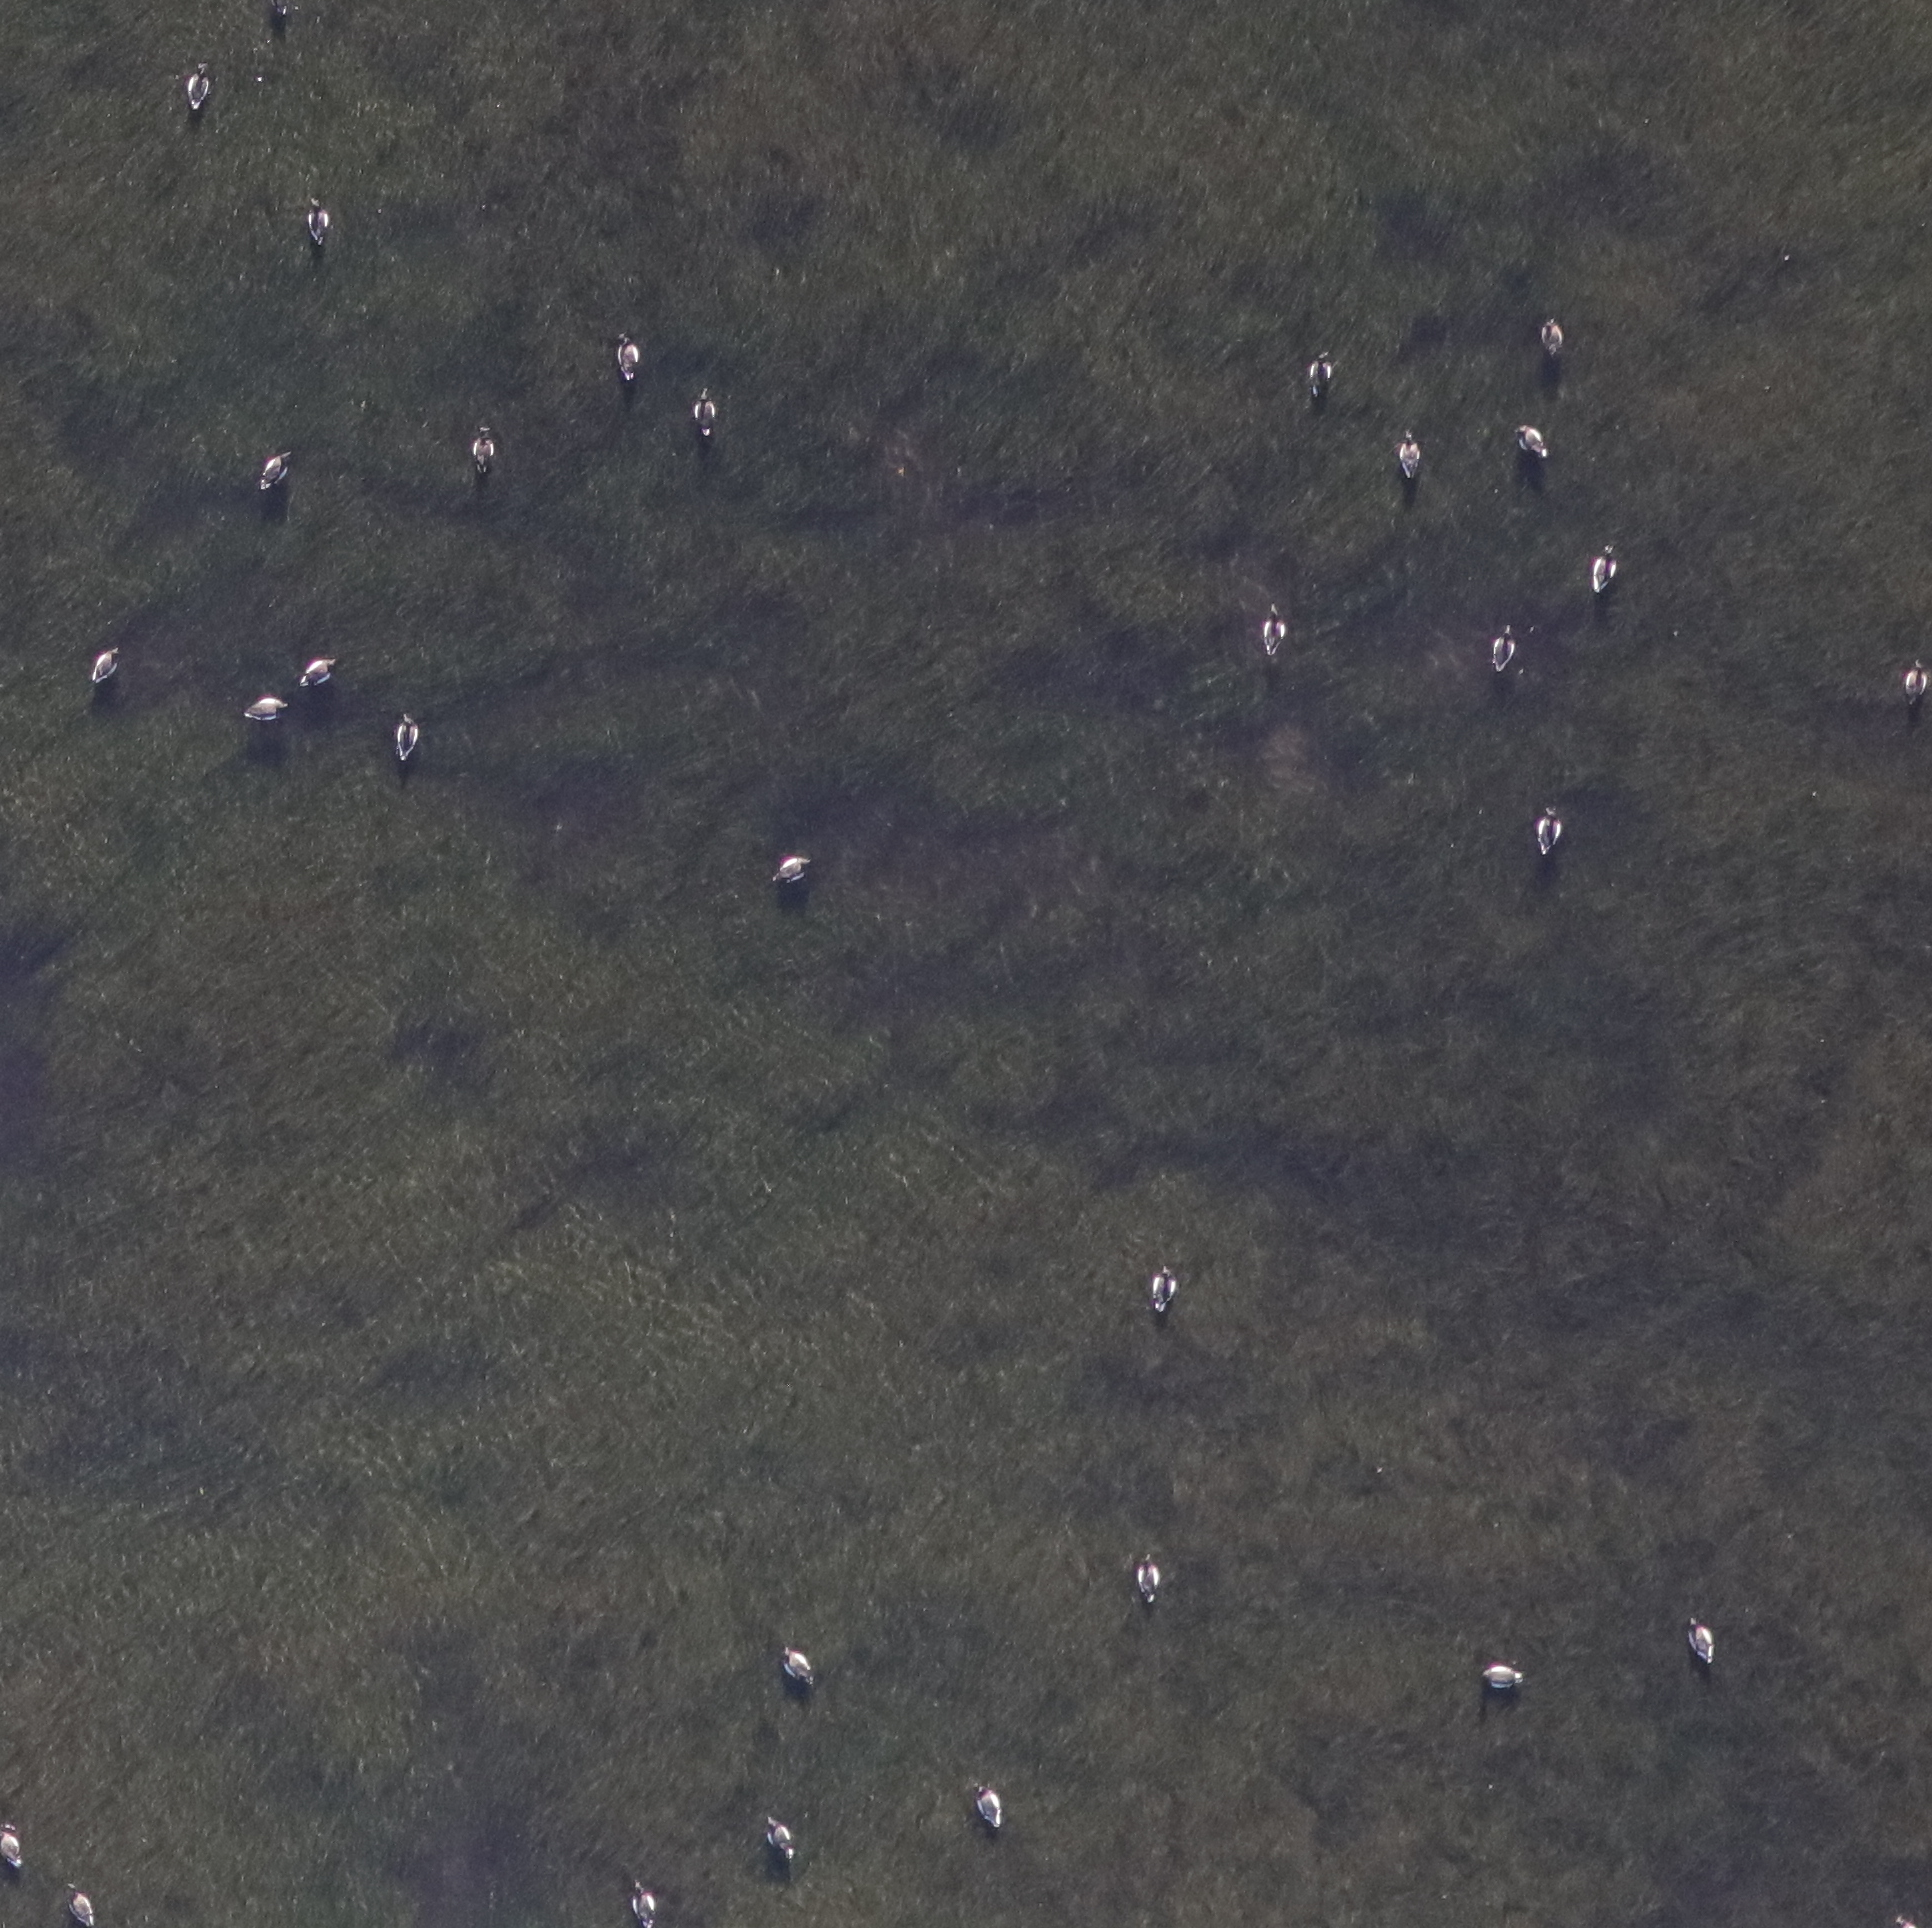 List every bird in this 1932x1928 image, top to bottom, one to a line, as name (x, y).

brant (197, 89)
brant (317, 221)
brant (1552, 337)
brant (627, 356)
brant (1321, 374)
brant (705, 413)
brant (1531, 441)
brant (483, 446)
brant (1409, 454)
brant (274, 471)
brant (1604, 570)
brant (1273, 632)
brant (1504, 649)
brant (107, 665)
brant (318, 672)
brant (1917, 680)
brant (264, 709)
brant (406, 737)
brant (1547, 831)
brant (792, 868)
brant (1162, 1289)
brant (1147, 1575)
brant (1700, 1639)
brant (796, 1663)
brant (1502, 1676)
brant (987, 1805)
brant (779, 1836)
brant (9, 1845)
brant (77, 1905)
brant (644, 1905)